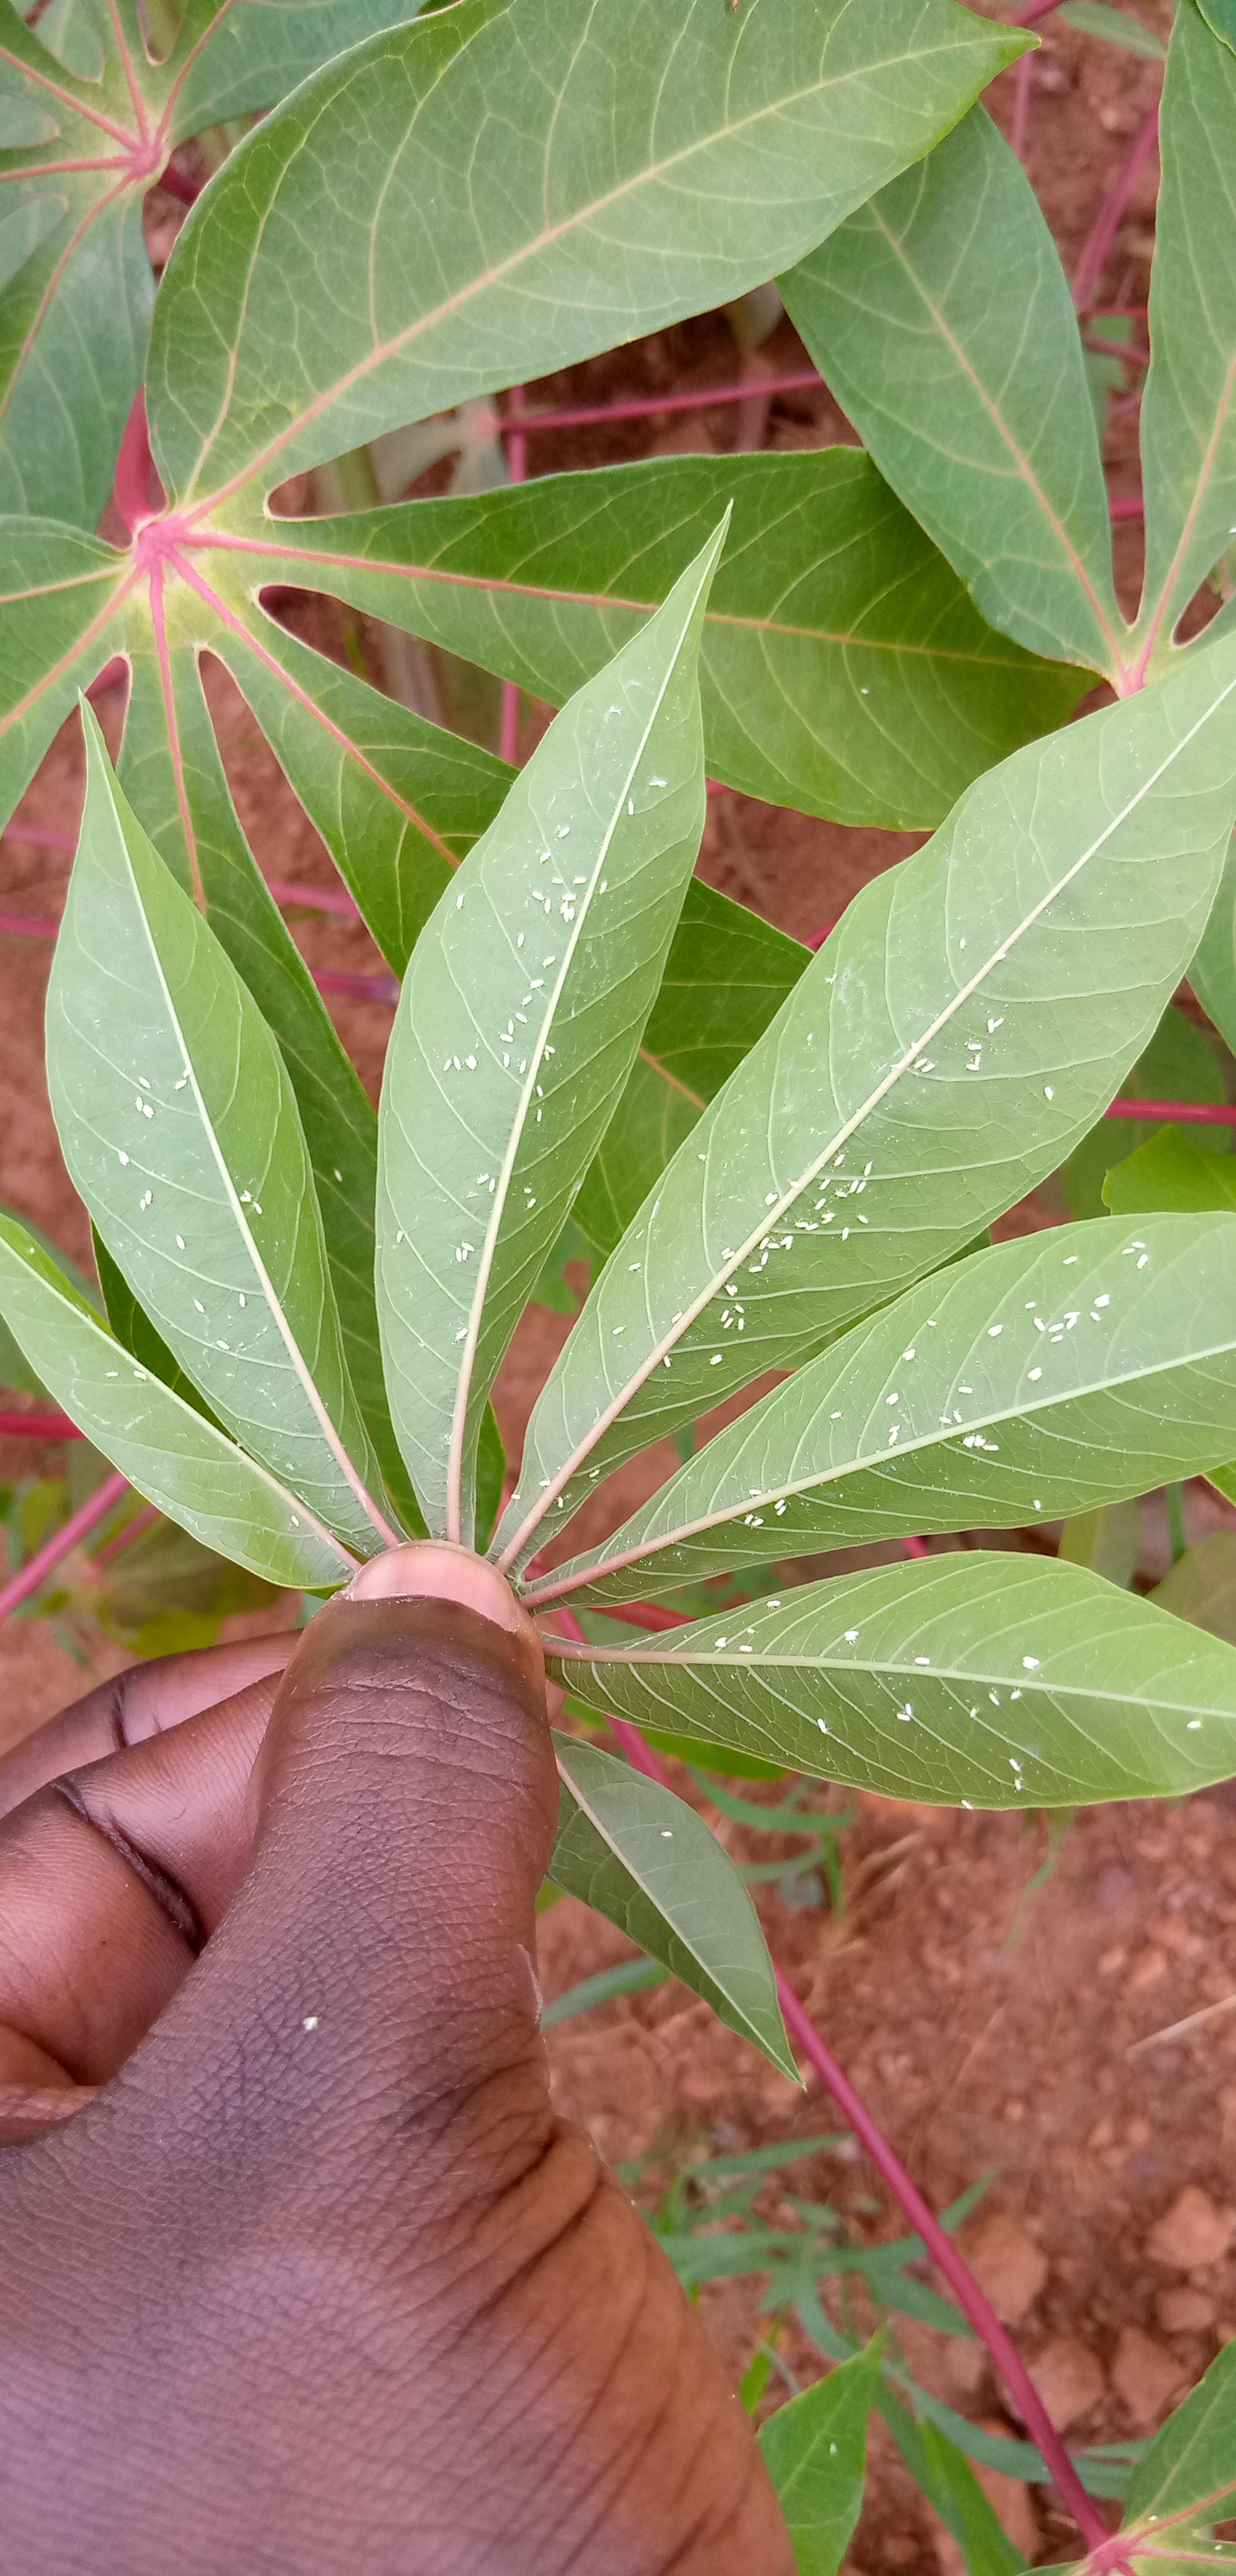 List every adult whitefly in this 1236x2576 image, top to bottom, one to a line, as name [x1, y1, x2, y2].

whitefly [646, 777, 669, 790]
whitefly [626, 797, 635, 818]
whitefly [556, 826, 572, 840]
whitefly [538, 850, 552, 864]
whitefly [571, 875, 589, 886]
whitefly [549, 876, 565, 886]
whitefly [597, 880, 609, 896]
whitefly [530, 890, 545, 902]
whitefly [453, 892, 465, 912]
whitefly [559, 892, 578, 902]
whitefly [543, 896, 552, 916]
whitefly [559, 901, 569, 916]
whitefly [568, 906, 576, 922]
whitefly [563, 909, 570, 924]
whitefly [515, 929, 527, 949]
whitefly [958, 936, 966, 952]
whitefly [989, 952, 1008, 962]
whitefly [540, 953, 557, 969]
whitefly [528, 976, 545, 992]
whitefly [520, 994, 534, 1008]
whitefly [513, 1012, 530, 1025]
whitefly [993, 1015, 1006, 1028]
whitefly [986, 1016, 995, 1036]
whitefly [505, 1018, 515, 1035]
whitefly [498, 1032, 515, 1045]
whitefly [966, 1041, 983, 1052]
whitefly [544, 1045, 556, 1055]
whitefly [543, 1049, 551, 1063]
whitefly [501, 1051, 512, 1070]
whitefly [973, 1052, 982, 1066]
whitefly [452, 1054, 463, 1072]
whitefly [467, 1055, 478, 1068]
whitefly [912, 1057, 928, 1070]
whitefly [464, 1057, 475, 1072]
whitefly [518, 1057, 529, 1076]
whitefly [441, 1058, 453, 1073]
whitefly [920, 1063, 936, 1074]
whitefly [964, 1064, 980, 1072]
whitefly [181, 1066, 192, 1079]
whitefly [137, 1074, 153, 1091]
whitefly [173, 1079, 189, 1092]
whitefly [534, 1083, 545, 1098]
whitefly [1043, 1084, 1054, 1103]
whitefly [134, 1094, 142, 1113]
whitefly [142, 1103, 154, 1117]
whitefly [534, 1108, 544, 1125]
whitefly [142, 1108, 153, 1121]
whitefly [117, 1150, 127, 1167]
whitefly [122, 1151, 131, 1164]
whitefly [695, 1151, 707, 1162]
whitefly [832, 1153, 845, 1169]
whitefly [861, 1160, 872, 1178]
whitefly [333, 1166, 345, 1184]
whitefly [474, 1173, 491, 1186]
whitefly [488, 1177, 497, 1194]
whitefly [818, 1178, 832, 1192]
whitefly [787, 1179, 801, 1190]
whitefly [848, 1179, 859, 1195]
whitefly [854, 1179, 868, 1195]
whitefly [520, 1187, 533, 1196]
whitefly [145, 1188, 153, 1206]
whitefly [832, 1189, 848, 1199]
whitefly [242, 1189, 253, 1197]
whitefly [763, 1192, 772, 1203]
whitefly [765, 1193, 778, 1207]
whitefly [238, 1196, 252, 1203]
whitefly [138, 1197, 146, 1212]
whitefly [525, 1197, 538, 1210]
whitefly [813, 1197, 827, 1212]
whitefly [252, 1201, 264, 1217]
whitefly [819, 1211, 836, 1218]
whitefly [855, 1213, 870, 1226]
whitefly [819, 1217, 834, 1226]
whitefly [792, 1220, 809, 1229]
whitefly [805, 1222, 819, 1233]
whitefly [840, 1226, 850, 1242]
whitefly [392, 1226, 404, 1245]
whitefly [174, 1233, 188, 1252]
whitefly [780, 1235, 792, 1246]
whitefly [758, 1236, 771, 1250]
whitefly [784, 1239, 792, 1252]
whitefly [460, 1240, 476, 1253]
whitefly [1128, 1240, 1147, 1250]
whitefly [765, 1242, 780, 1251]
whitefly [28, 1245, 37, 1257]
whitefly [720, 1245, 731, 1256]
whitefly [454, 1246, 462, 1264]
whitefly [1120, 1247, 1136, 1256]
whitefly [462, 1248, 469, 1263]
whitefly [722, 1250, 736, 1262]
whitefly [760, 1250, 769, 1266]
whitefly [1059, 1252, 1080, 1266]
whitefly [1134, 1252, 1150, 1271]
whitefly [627, 1261, 643, 1273]
whitefly [746, 1265, 764, 1273]
whitefly [724, 1283, 734, 1298]
whitefly [731, 1283, 739, 1294]
whitefly [236, 1291, 247, 1310]
whitefly [1092, 1293, 1110, 1305]
whitefly [192, 1298, 207, 1314]
whitefly [1095, 1300, 1110, 1309]
whitefly [1022, 1300, 1037, 1310]
whitefly [733, 1303, 745, 1314]
whitefly [719, 1309, 730, 1324]
whitefly [669, 1309, 684, 1324]
whitefly [1059, 1309, 1082, 1318]
whitefly [1088, 1310, 1102, 1324]
whitefly [1031, 1315, 1046, 1334]
whitefly [722, 1316, 735, 1330]
whitefly [736, 1317, 745, 1334]
whitefly [1065, 1317, 1078, 1332]
whitefly [925, 1318, 938, 1328]
whitefly [1047, 1321, 1065, 1334]
whitefly [986, 1323, 1004, 1336]
whitefly [611, 1325, 626, 1337]
whitefly [454, 1325, 469, 1342]
whitefly [990, 1328, 1002, 1339]
whitefly [1049, 1333, 1065, 1345]
whitefly [214, 1338, 231, 1352]
whitefly [901, 1348, 916, 1360]
whitefly [905, 1352, 916, 1363]
whitefly [662, 1353, 672, 1369]
whitefly [709, 1354, 722, 1362]
whitefly [709, 1358, 723, 1368]
whitefly [1025, 1367, 1042, 1379]
whitefly [131, 1368, 148, 1381]
whitefly [102, 1369, 120, 1380]
whitefly [1031, 1371, 1043, 1382]
whitefly [955, 1385, 975, 1396]
whitefly [885, 1392, 899, 1404]
whitefly [889, 1396, 899, 1407]
whitefly [952, 1407, 964, 1425]
whitefly [828, 1409, 843, 1421]
whitefly [935, 1414, 951, 1426]
whitefly [886, 1424, 901, 1434]
whitefly [886, 1430, 899, 1447]
whitefly [974, 1434, 982, 1448]
whitefly [966, 1434, 976, 1449]
whitefly [962, 1435, 969, 1447]
whitefly [979, 1438, 986, 1448]
whitefly [982, 1443, 1000, 1452]
whitefly [587, 1468, 601, 1481]
whitefly [538, 1478, 551, 1488]
whitefly [747, 1486, 763, 1497]
whitefly [509, 1492, 523, 1502]
whitefly [555, 1495, 566, 1511]
whitefly [773, 1498, 786, 1510]
whitefly [1030, 1498, 1044, 1511]
whitefly [775, 1505, 787, 1518]
whitefly [290, 1513, 303, 1531]
whitefly [742, 1513, 754, 1526]
whitefly [750, 1517, 765, 1528]
whitefly [762, 1598, 782, 1609]
whitefly [745, 1626, 758, 1636]
whitefly [843, 1630, 859, 1636]
whitefly [715, 1635, 729, 1642]
whitefly [842, 1636, 858, 1642]
whitefly [713, 1642, 728, 1648]
whitefly [736, 1644, 755, 1654]
whitefly [1020, 1654, 1040, 1665]
whitefly [912, 1656, 932, 1666]
whitefly [1020, 1661, 1034, 1671]
whitefly [1007, 1686, 1024, 1701]
whitefly [987, 1689, 1002, 1709]
whitefly [903, 1701, 914, 1716]
whitefly [965, 1705, 982, 1722]
whitefly [894, 1712, 911, 1723]
whitefly [814, 1716, 829, 1737]
whitefly [1184, 1718, 1206, 1731]
whitefly [1007, 1756, 1023, 1773]
whitefly [1012, 1776, 1024, 1792]
whitefly [959, 1797, 975, 1811]
whitefly [657, 1826, 676, 1842]